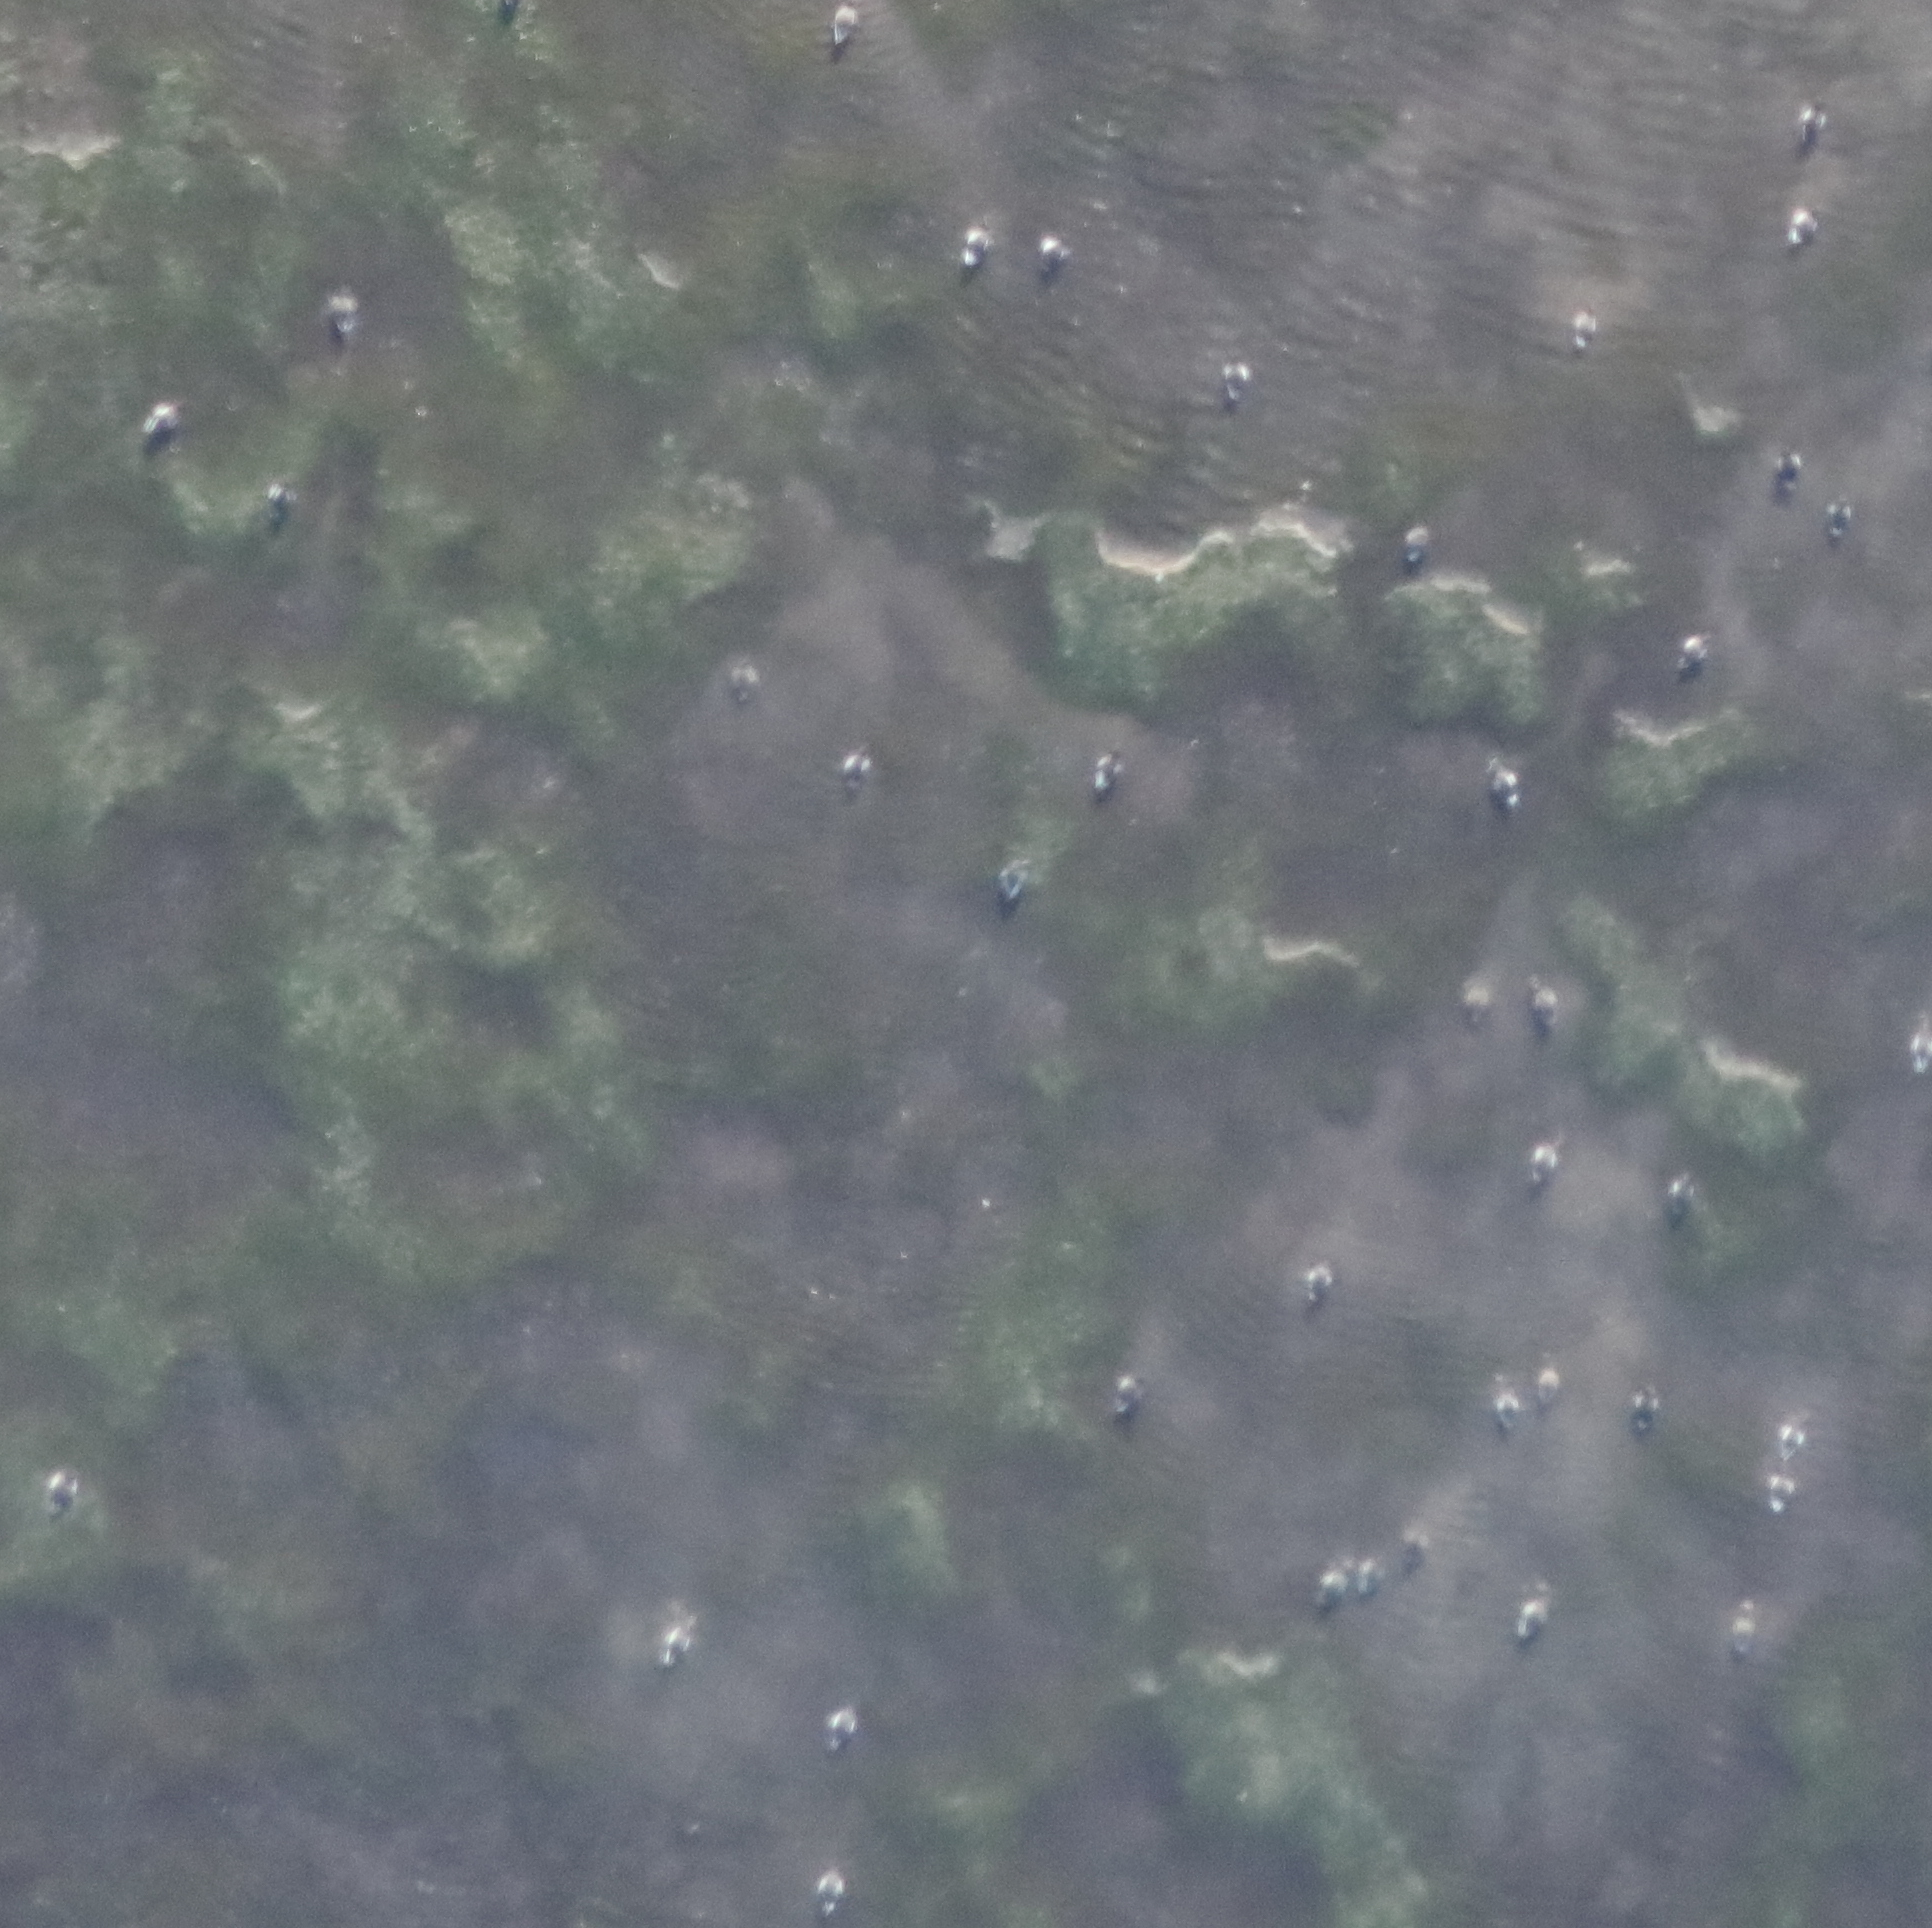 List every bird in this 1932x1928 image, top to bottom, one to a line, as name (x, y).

brant (846, 27)
brant (1818, 122)
brant (1803, 228)
brant (981, 246)
brant (1058, 257)
brant (341, 324)
brant (1595, 328)
brant (1229, 379)
brant (164, 419)
brant (1792, 463)
brant (1845, 515)
brant (1407, 538)
brant (1692, 651)
brant (740, 675)
brant (1116, 767)
brant (848, 773)
brant (1511, 788)
brant (1010, 888)
brant (1475, 1004)
brant (1546, 1013)
brant (1931, 1059)
brant (1548, 1162)
brant (1674, 1195)
brant (1317, 1283)
brant (1557, 1388)
brant (1122, 1399)
brant (1507, 1409)
brant (1648, 1409)
brant (1798, 1435)
brant (54, 1492)
brant (1781, 1498)
brant (1411, 1552)
brant (1370, 1580)
brant (1318, 1587)
brant (1536, 1625)
brant (1738, 1628)
brant (673, 1659)
brant (840, 1725)
brant (829, 1892)